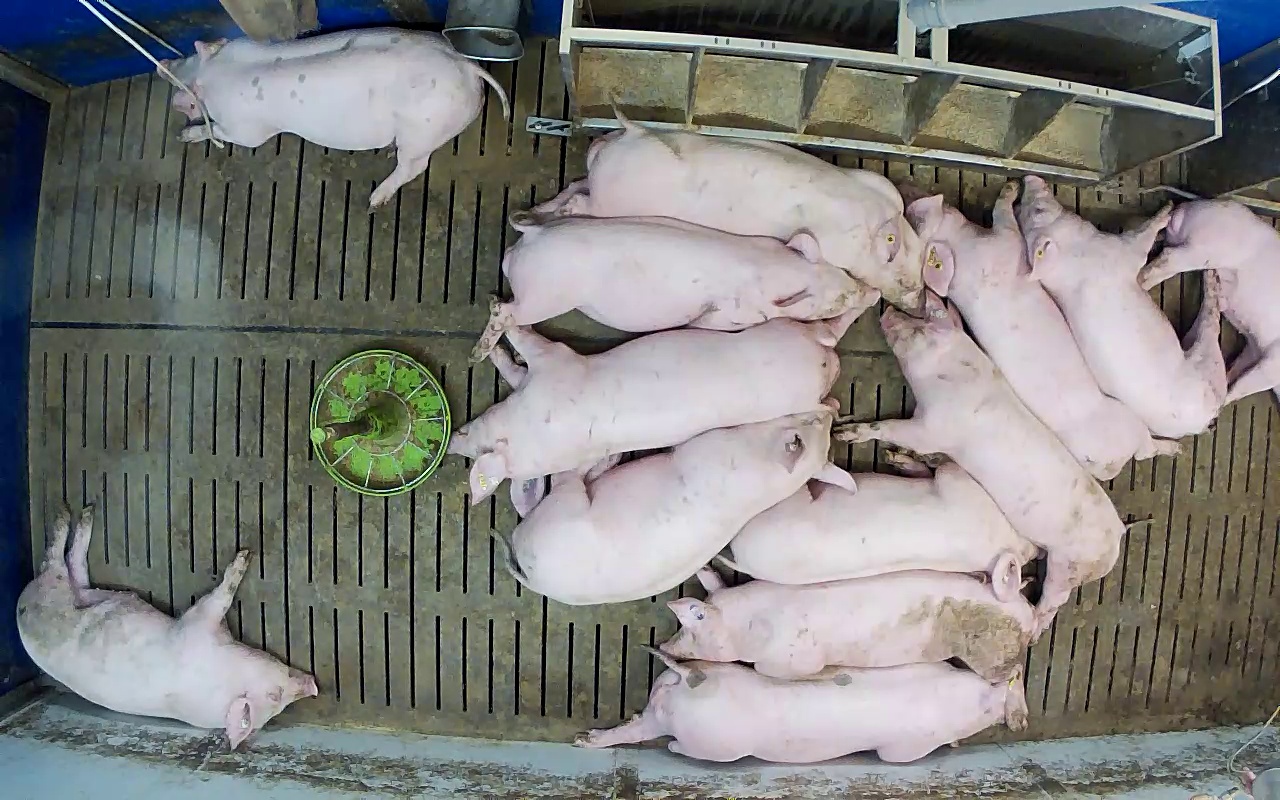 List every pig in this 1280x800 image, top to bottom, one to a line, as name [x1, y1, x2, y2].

pig [156, 25, 511, 214]
pig [525, 95, 945, 319]
pig [1015, 175, 1226, 442]
pig [898, 180, 1182, 485]
pig [1136, 185, 1279, 404]
pig [464, 207, 881, 365]
pig [828, 285, 1157, 647]
pig [442, 292, 870, 520]
pig [489, 396, 857, 608]
pig [716, 448, 1044, 605]
pig [16, 498, 321, 750]
pig [660, 566, 1036, 730]
pig [571, 644, 1009, 765]